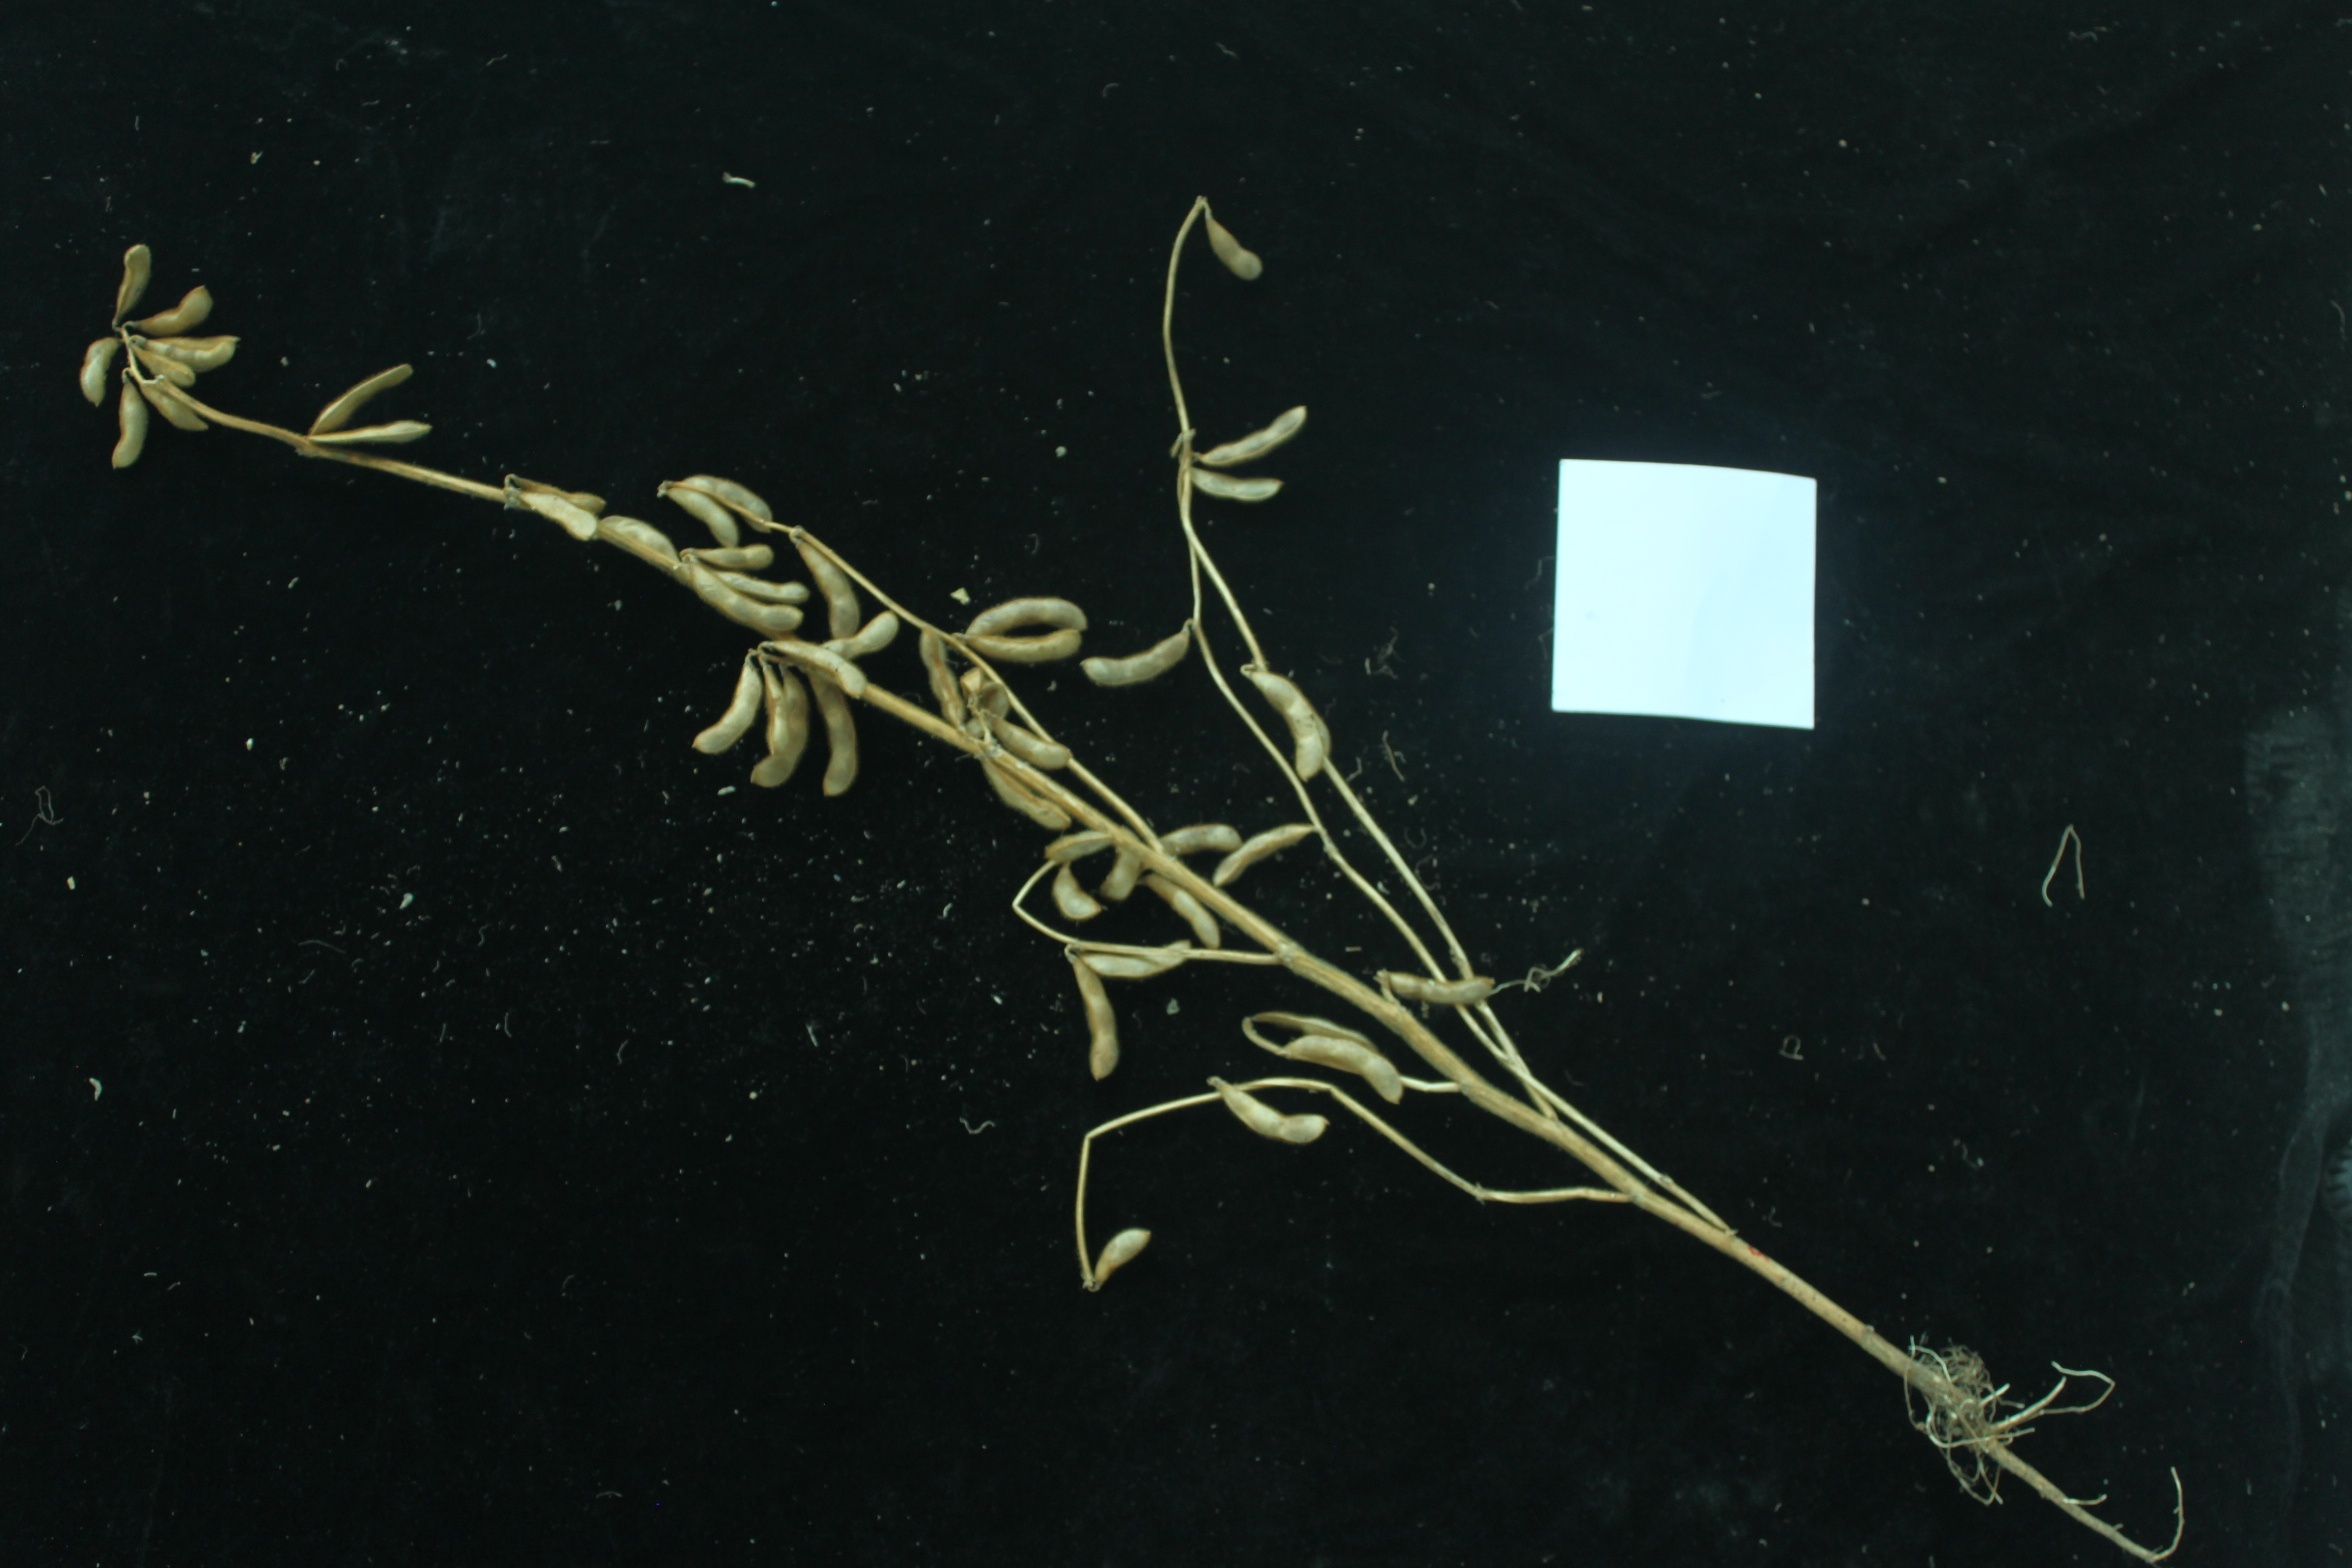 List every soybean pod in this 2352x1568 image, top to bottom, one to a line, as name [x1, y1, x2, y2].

soybean pod [1202, 201, 1262, 282]
soybean pod [114, 244, 152, 327]
soybean pod [130, 287, 214, 336]
soybean pod [143, 336, 242, 351]
soybean pod [80, 340, 121, 406]
soybean pod [137, 341, 237, 372]
soybean pod [135, 353, 193, 389]
soybean pod [311, 368, 413, 431]
soybean pod [108, 373, 144, 472]
soybean pod [141, 387, 208, 433]
soybean pod [1197, 407, 1309, 469]
soybean pod [307, 422, 434, 445]
soybean pod [1187, 469, 1281, 502]
soybean pod [677, 477, 771, 534]
soybean pod [515, 480, 609, 512]
soybean pod [668, 490, 736, 549]
soybean pod [523, 495, 600, 544]
soybean pod [599, 517, 678, 568]
soybean pod [788, 536, 862, 640]
soybean pod [684, 547, 774, 571]
soybean pod [685, 556, 804, 631]
soybean pod [704, 564, 806, 603]
soybean pod [949, 595, 1090, 638]
soybean pod [822, 610, 900, 659]
soybean pod [1081, 621, 1190, 688]
soybean pod [962, 631, 1084, 663]
soybean pod [920, 634, 970, 740]
soybean pod [759, 640, 864, 696]
soybean pod [692, 648, 761, 757]
soybean pod [758, 657, 789, 779]
soybean pod [748, 661, 807, 791]
soybean pod [802, 662, 858, 796]
soybean pod [961, 668, 983, 708]
soybean pod [1244, 671, 1331, 787]
soybean pod [961, 677, 1009, 762]
soybean pod [983, 716, 1074, 770]
soybean pod [981, 744, 1070, 830]
soybean pod [1156, 825, 1241, 857]
soybean pod [1214, 825, 1318, 888]
soybean pod [1044, 833, 1127, 864]
soybean pod [1100, 839, 1142, 903]
soybean pod [1054, 866, 1101, 923]
soybean pod [1138, 877, 1219, 950]
soybean pod [1080, 941, 1193, 979]
soybean pod [1064, 945, 1117, 1082]
soybean pod [1378, 971, 1495, 1006]
soybean pod [1251, 1013, 1373, 1047]
soybean pod [1283, 1035, 1402, 1104]
soybean pod [1208, 1078, 1330, 1145]
soybean pod [1087, 1225, 1151, 1289]